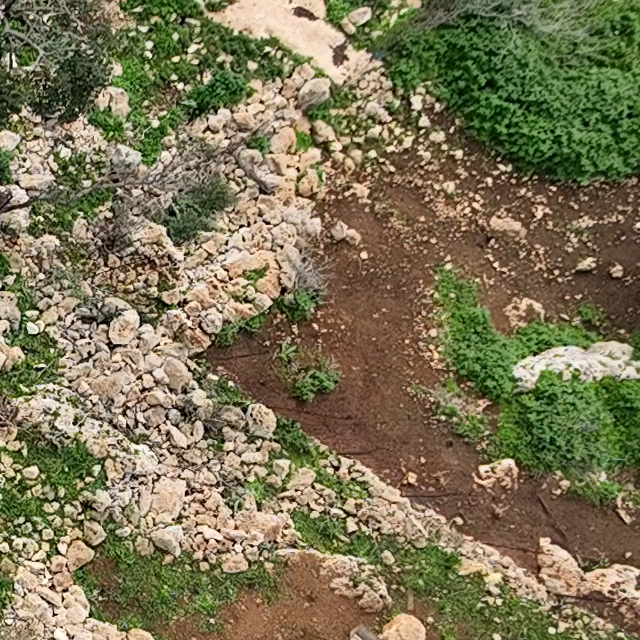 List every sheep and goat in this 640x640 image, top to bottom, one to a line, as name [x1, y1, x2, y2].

None